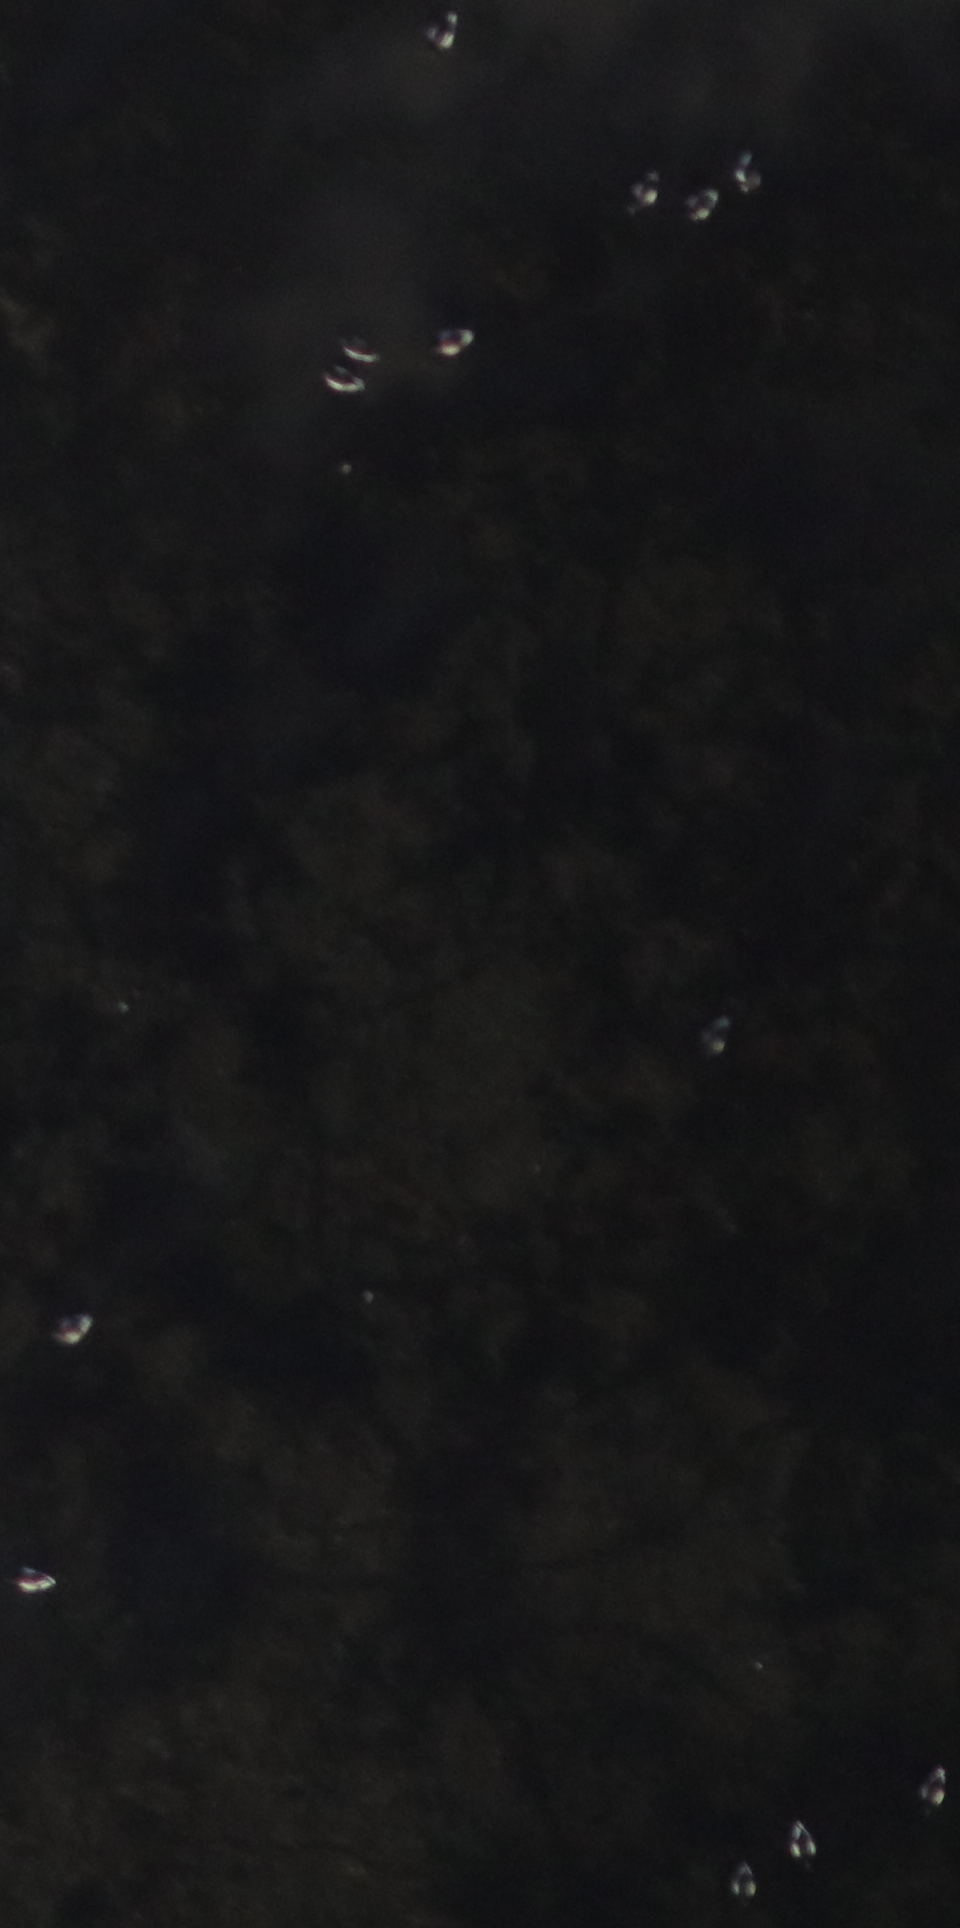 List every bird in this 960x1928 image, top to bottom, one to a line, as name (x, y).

brant (443, 34)
brant (751, 176)
brant (649, 191)
brant (695, 206)
brant (452, 340)
brant (364, 346)
brant (348, 378)
brant (723, 1036)
brant (78, 1335)
brant (32, 1576)
brant (940, 1780)
brant (802, 1845)
brant (744, 1883)